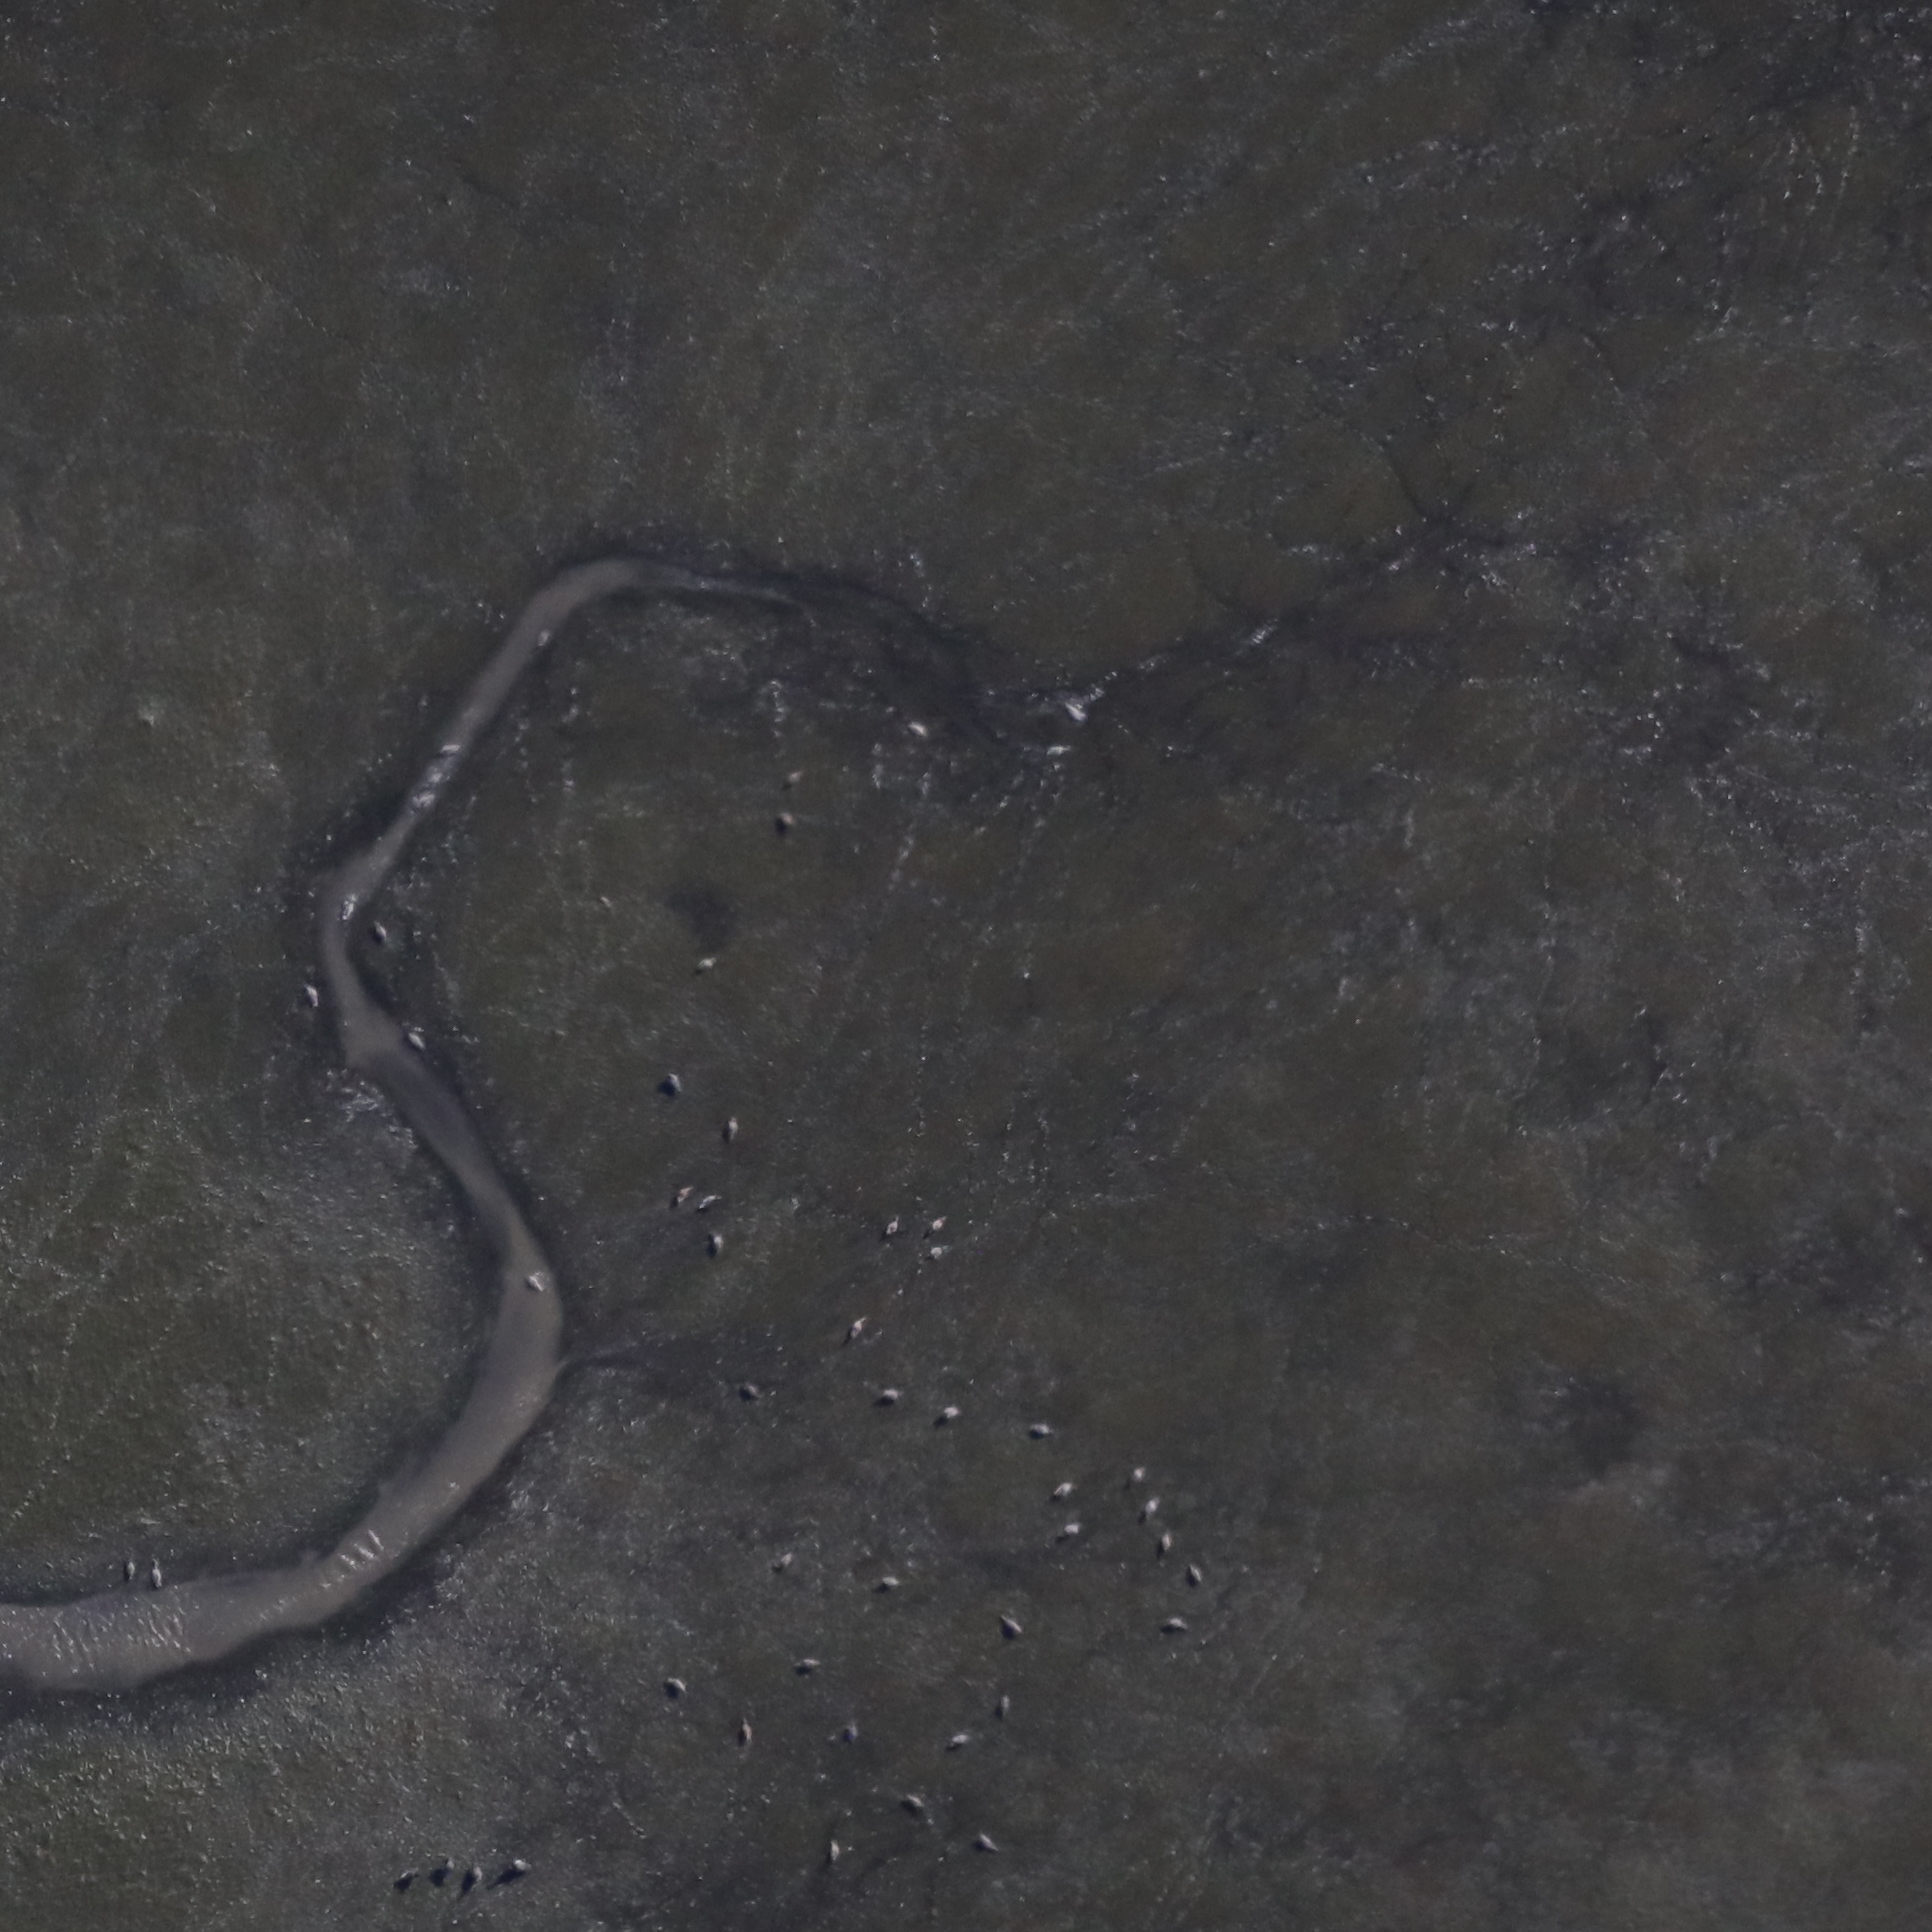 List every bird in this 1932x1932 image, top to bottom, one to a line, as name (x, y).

other bird (541, 638)
other bird (1076, 711)
other bird (922, 729)
other bird (448, 748)
other bird (1060, 751)
other bird (436, 777)
other bird (796, 777)
other bird (423, 799)
other bird (788, 819)
other bird (348, 910)
other bird (385, 935)
other bird (707, 964)
other bird (312, 997)
other bird (416, 1041)
other bird (672, 1083)
other bird (732, 1131)
other bird (684, 1193)
other bird (708, 1202)
other bird (937, 1225)
other bird (891, 1226)
other bird (716, 1238)
other bird (932, 1251)
other bird (535, 1288)
other bird (857, 1329)
other bird (753, 1391)
other bird (896, 1397)
other bird (952, 1410)
other bird (1044, 1429)
other bird (1140, 1473)
other bird (1062, 1487)
other bird (1149, 1508)
other bird (1075, 1527)
other bird (1168, 1542)
other bird (786, 1562)
other bird (130, 1568)
other bird (1199, 1575)
other bird (157, 1580)
other bird (893, 1582)
other bird (1175, 1620)
other bird (1015, 1627)
other bird (812, 1662)
other bird (681, 1686)
other bird (1004, 1705)
other bird (746, 1733)
other bird (852, 1733)
other bird (960, 1741)
other bird (918, 1804)
other bird (988, 1843)
other bird (833, 1854)
other bird (446, 1864)
other bird (519, 1868)
other bird (479, 1874)
other bird (410, 1875)